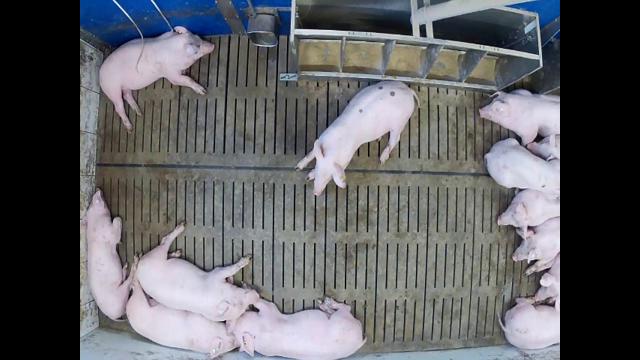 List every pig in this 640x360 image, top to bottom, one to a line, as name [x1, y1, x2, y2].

pig [98, 26, 216, 133]
pig [293, 78, 420, 200]
pig [477, 87, 559, 147]
pig [525, 133, 560, 162]
pig [483, 137, 560, 201]
pig [82, 188, 139, 322]
pig [497, 189, 560, 241]
pig [512, 217, 559, 277]
pig [135, 221, 261, 335]
pig [534, 252, 561, 305]
pig [125, 279, 241, 358]
pig [231, 281, 368, 357]
pig [495, 297, 559, 349]